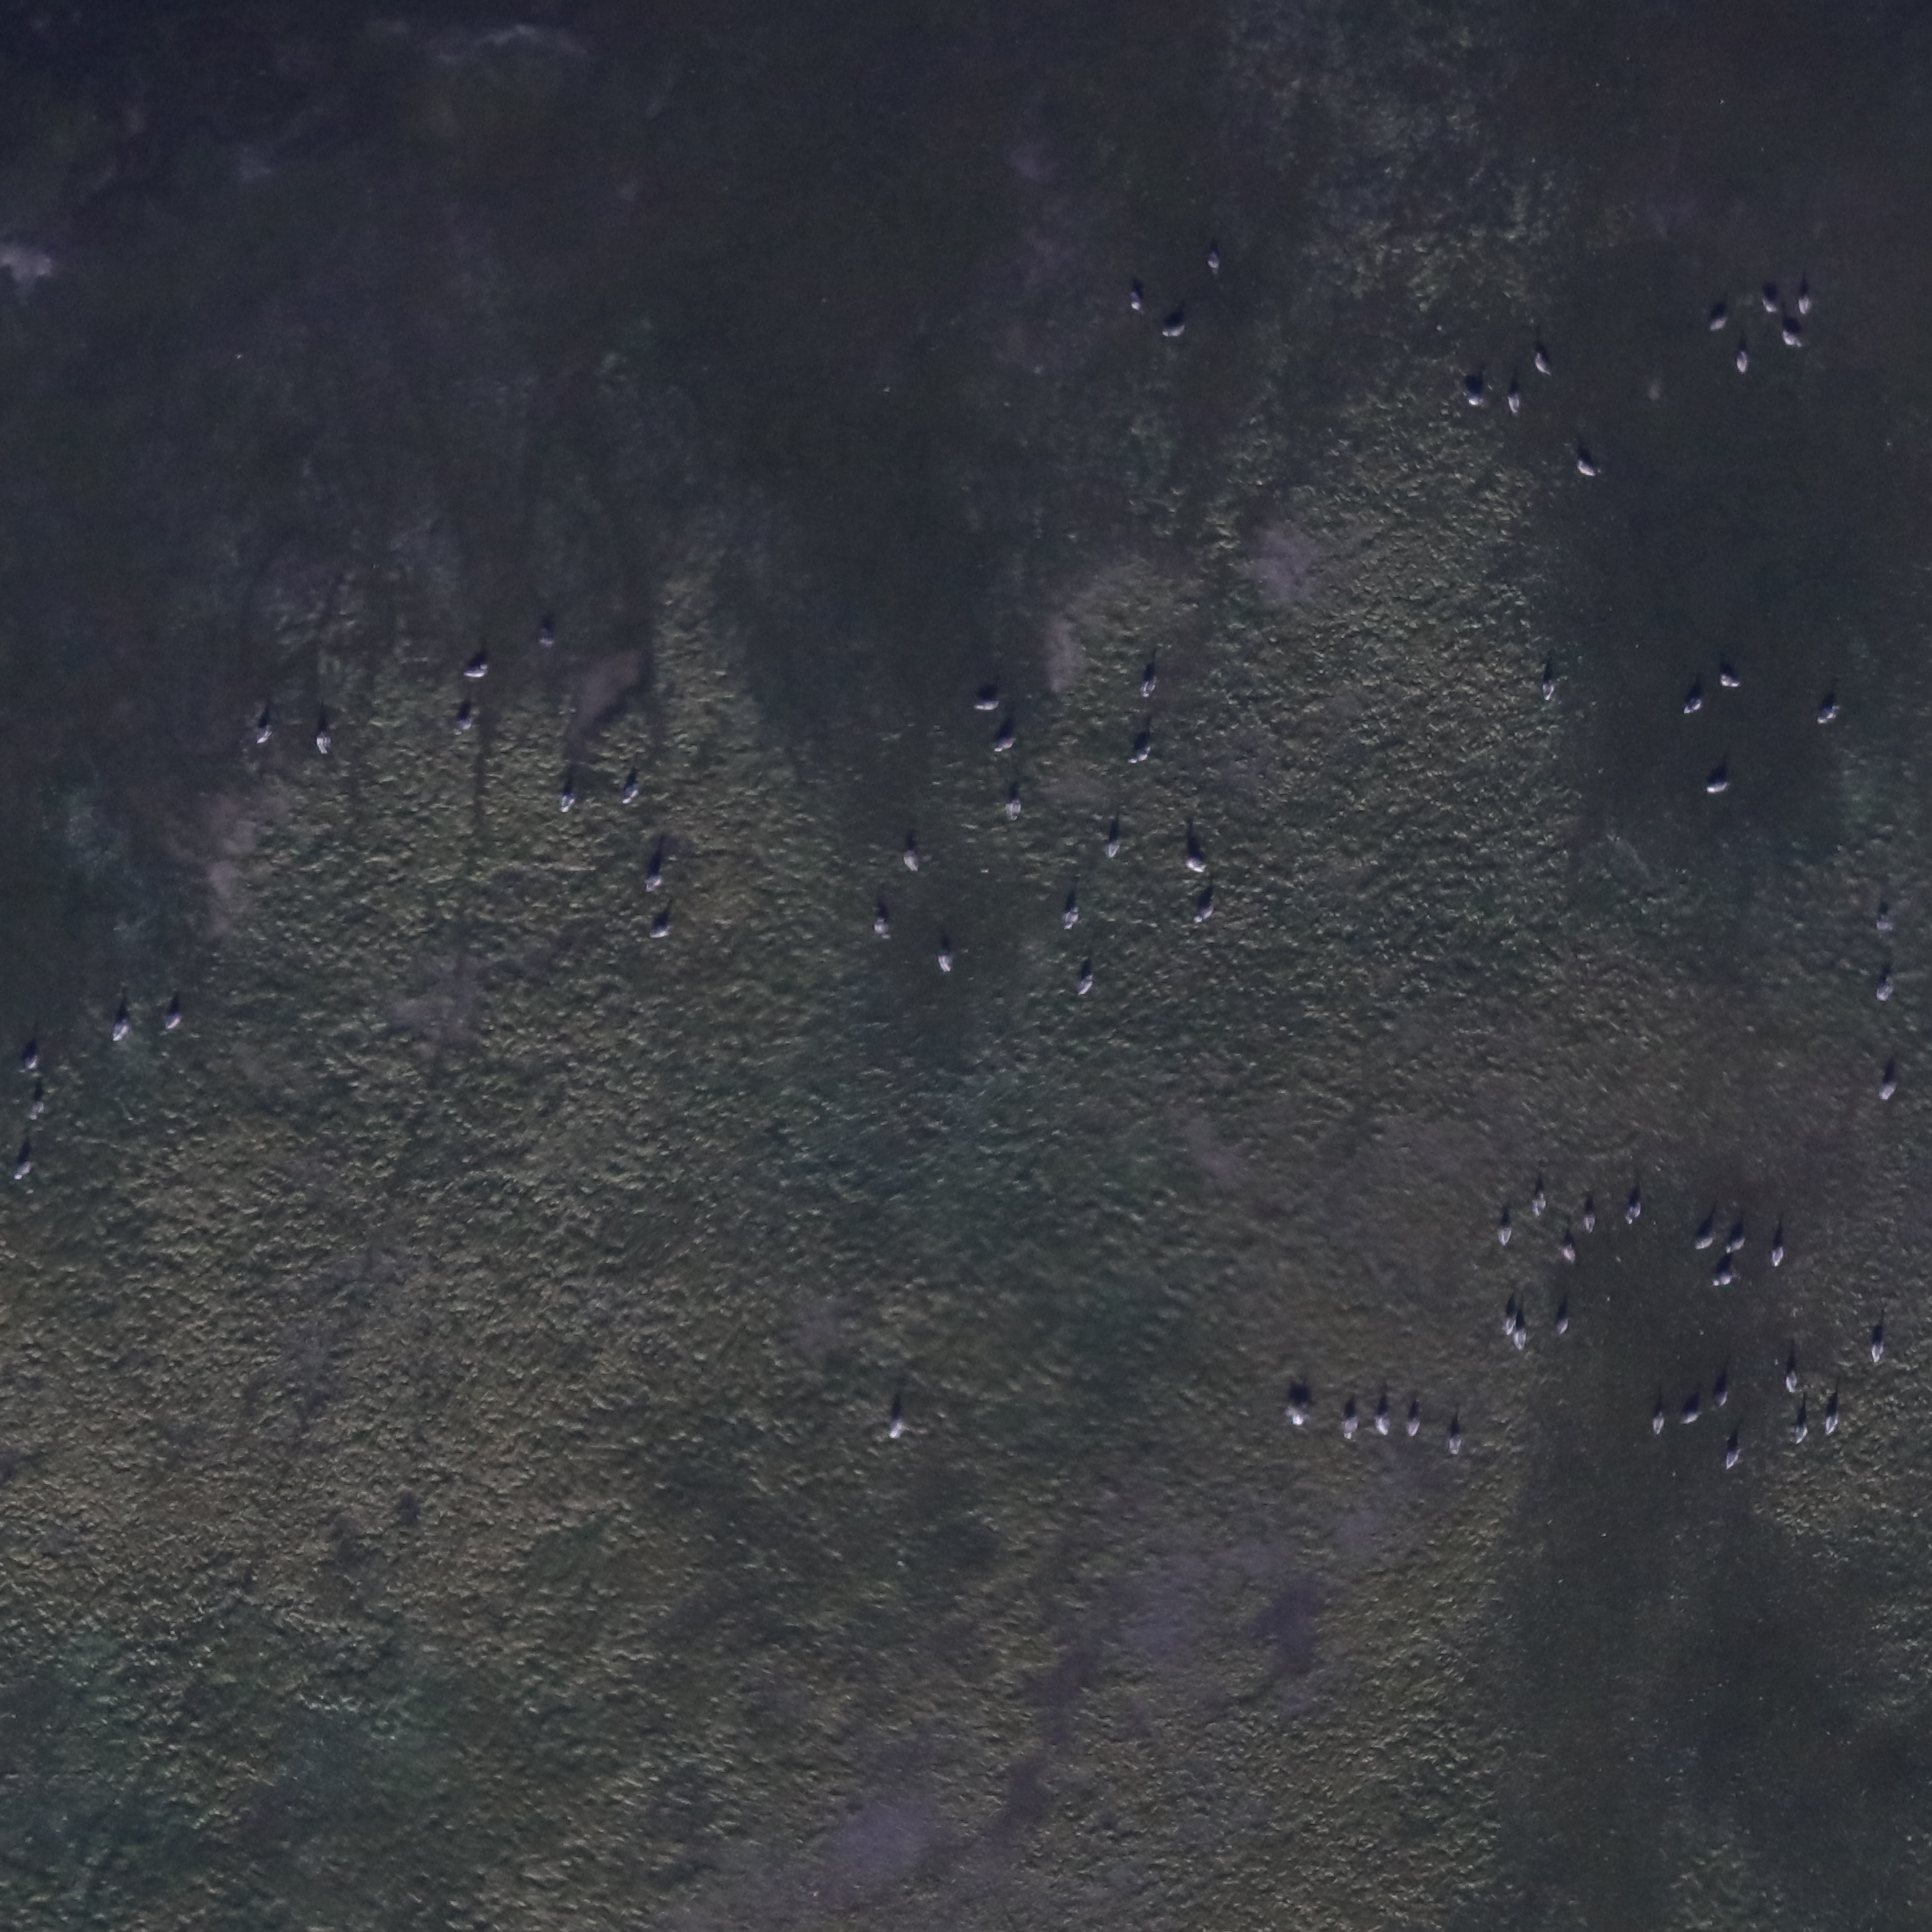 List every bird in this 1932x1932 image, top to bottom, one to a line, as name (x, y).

brant (1217, 259)
brant (1807, 303)
brant (1774, 304)
brant (1140, 305)
brant (1721, 321)
brant (1172, 334)
brant (1792, 338)
brant (1746, 365)
brant (1542, 367)
brant (1477, 399)
brant (1515, 399)
brant (1581, 471)
brant (549, 635)
brant (474, 671)
brant (1727, 682)
brant (1152, 693)
brant (1540, 694)
brant (993, 701)
brant (1689, 708)
brant (1829, 719)
brant (472, 724)
brant (272, 730)
brant (1011, 736)
brant (328, 744)
brant (1141, 759)
brant (1712, 795)
brant (629, 797)
brant (576, 803)
brant (1017, 810)
brant (1118, 850)
brant (1197, 861)
brant (918, 863)
brant (659, 885)
brant (1213, 907)
brant (1075, 921)
brant (883, 929)
brant (662, 930)
brant (1886, 933)
brant (944, 962)
brant (1089, 983)
brant (1886, 994)
brant (170, 1025)
brant (121, 1027)
brant (38, 1060)
brant (1895, 1086)
brant (42, 1109)
brant (21, 1175)
brant (1542, 1205)
brant (1633, 1215)
brant (1595, 1223)
brant (1701, 1233)
brant (1505, 1234)
brant (1735, 1247)
brant (1566, 1256)
brant (1770, 1256)
brant (1728, 1282)
brant (1513, 1322)
brant (1559, 1322)
brant (1526, 1341)
brant (1878, 1349)
brant (1792, 1385)
brant (1722, 1390)
brant (1296, 1408)
brant (1834, 1413)
brant (1656, 1418)
brant (1382, 1425)
brant (1352, 1426)
brant (1696, 1426)
brant (1419, 1429)
brant (896, 1430)
brant (1802, 1433)
brant (1462, 1451)
brant (1733, 1456)